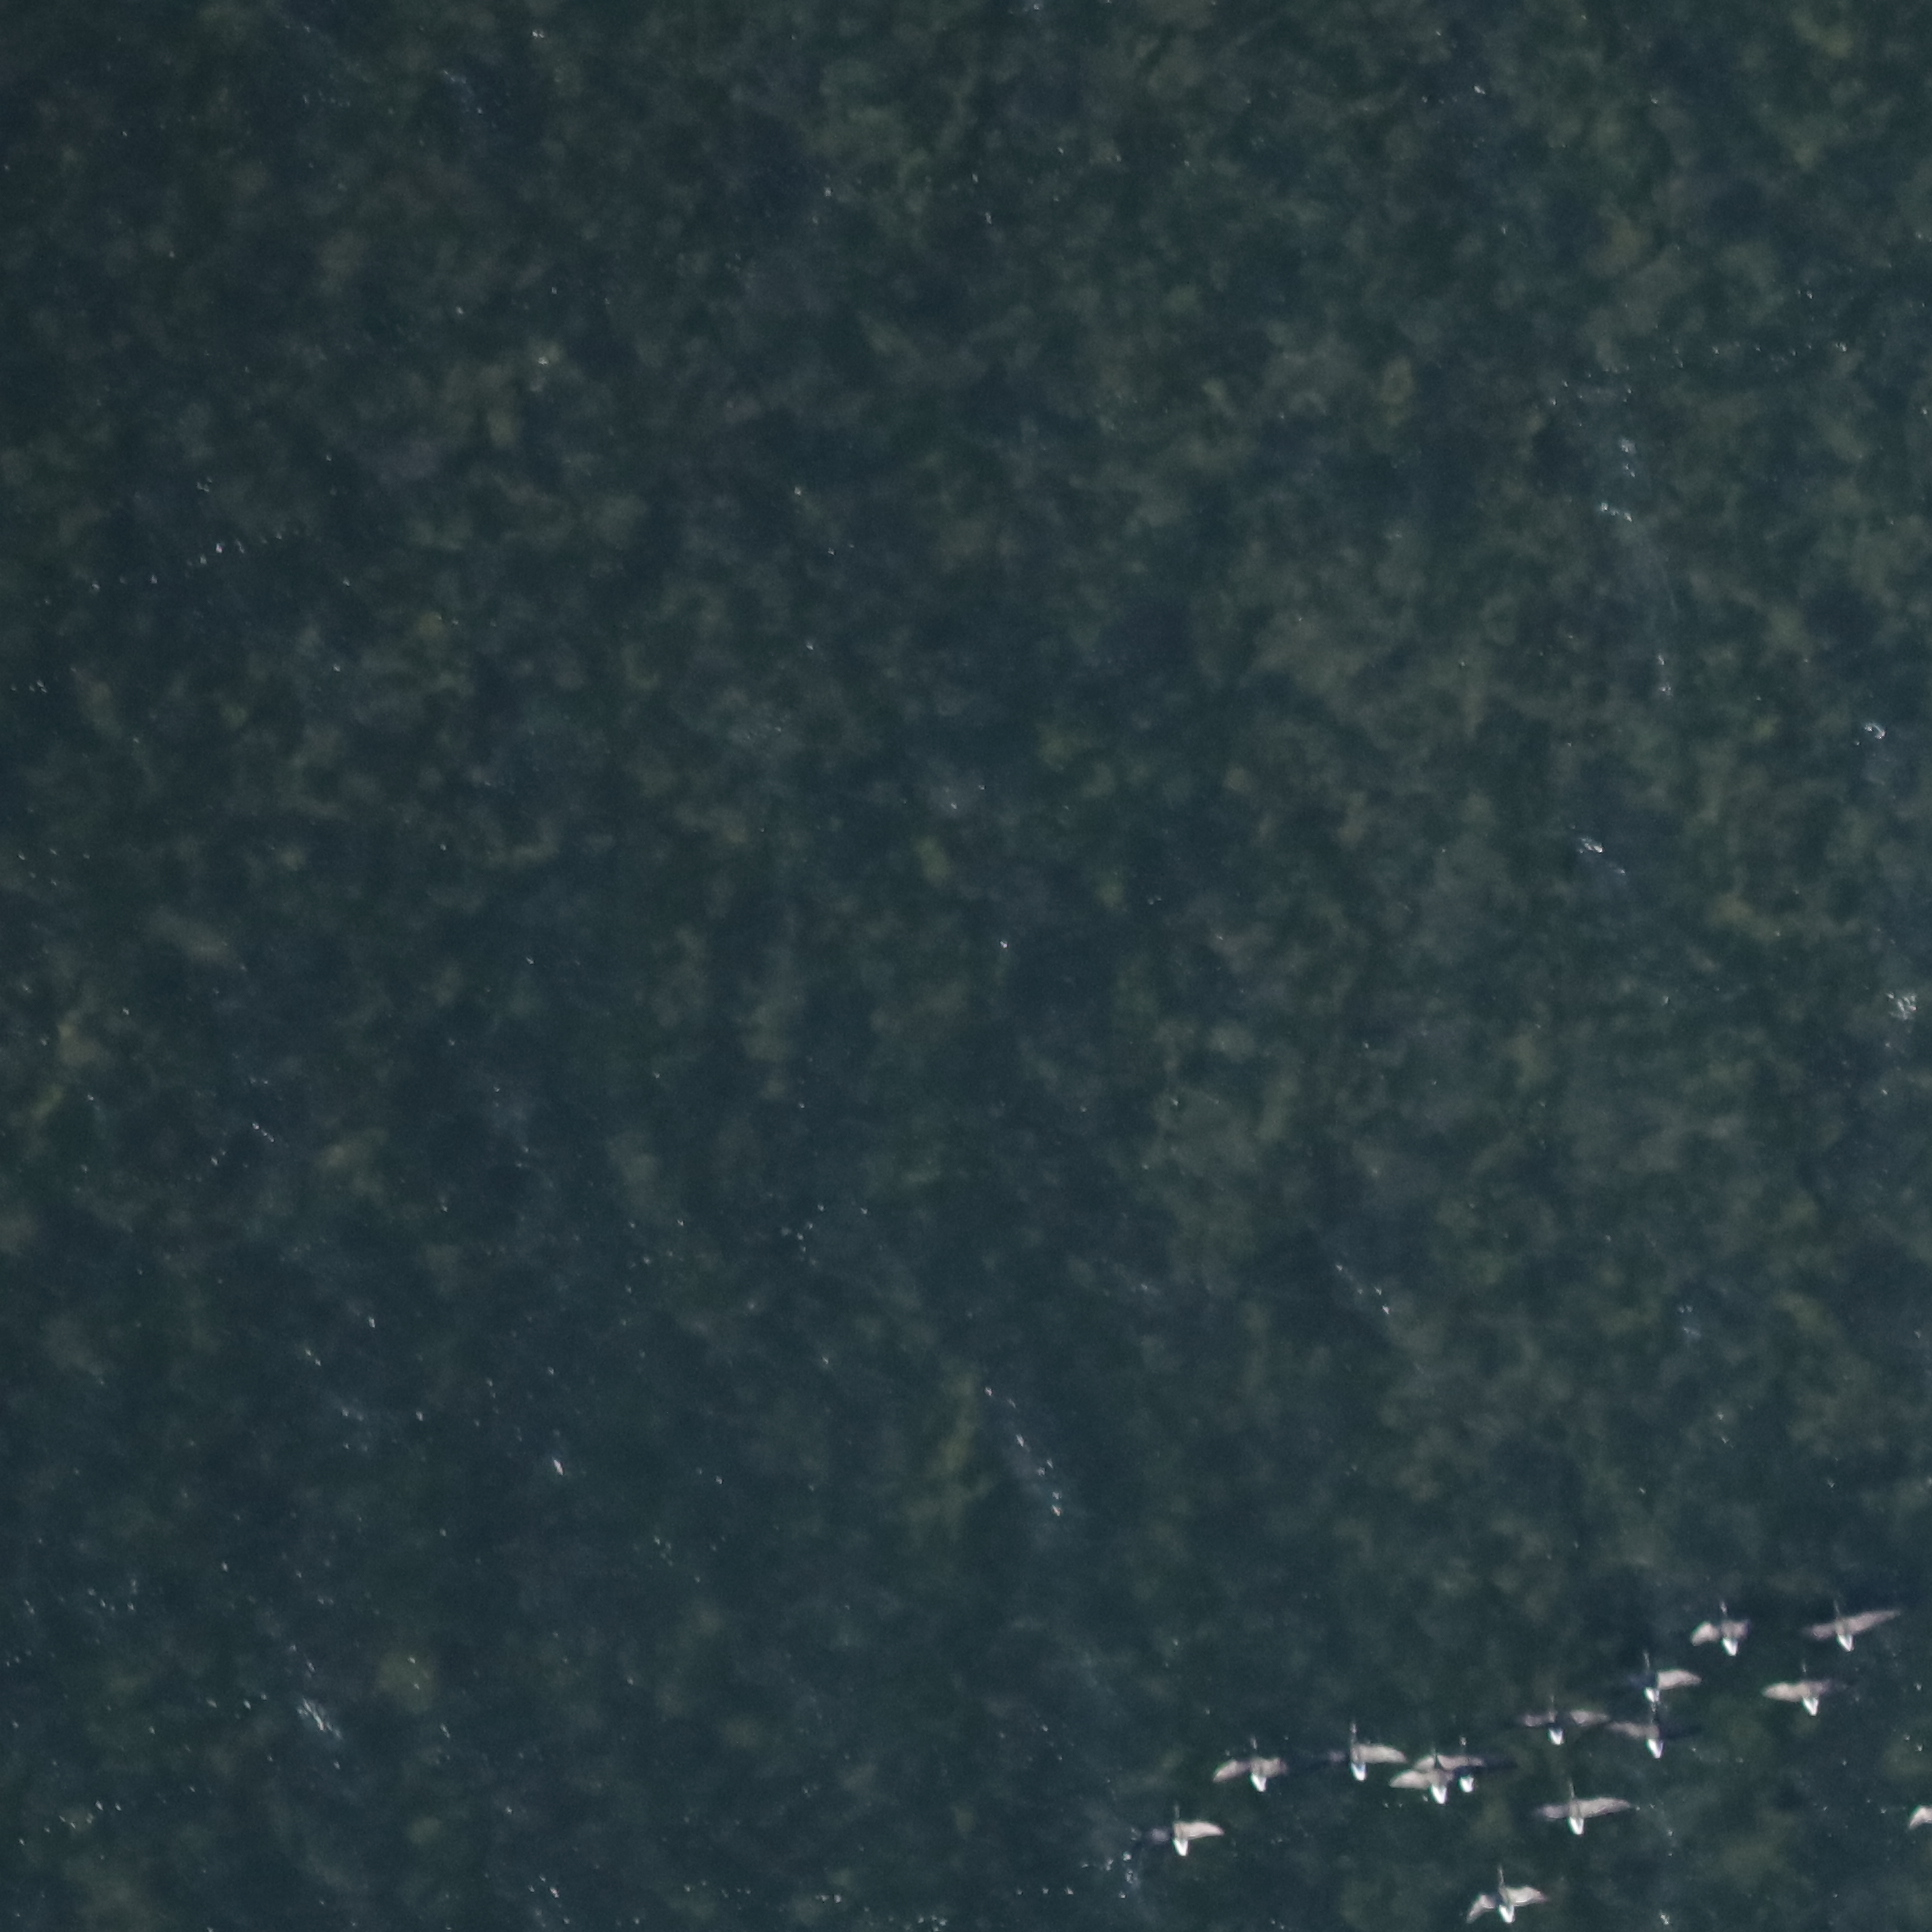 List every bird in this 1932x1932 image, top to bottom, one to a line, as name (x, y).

brant (1846, 1624)
brant (1727, 1632)
brant (1649, 1687)
brant (1810, 1692)
brant (1552, 1722)
brant (1654, 1732)
brant (1465, 1755)
brant (1360, 1760)
brant (1257, 1773)
brant (1437, 1781)
brant (1581, 1817)
brant (1191, 1834)
brant (1502, 1912)